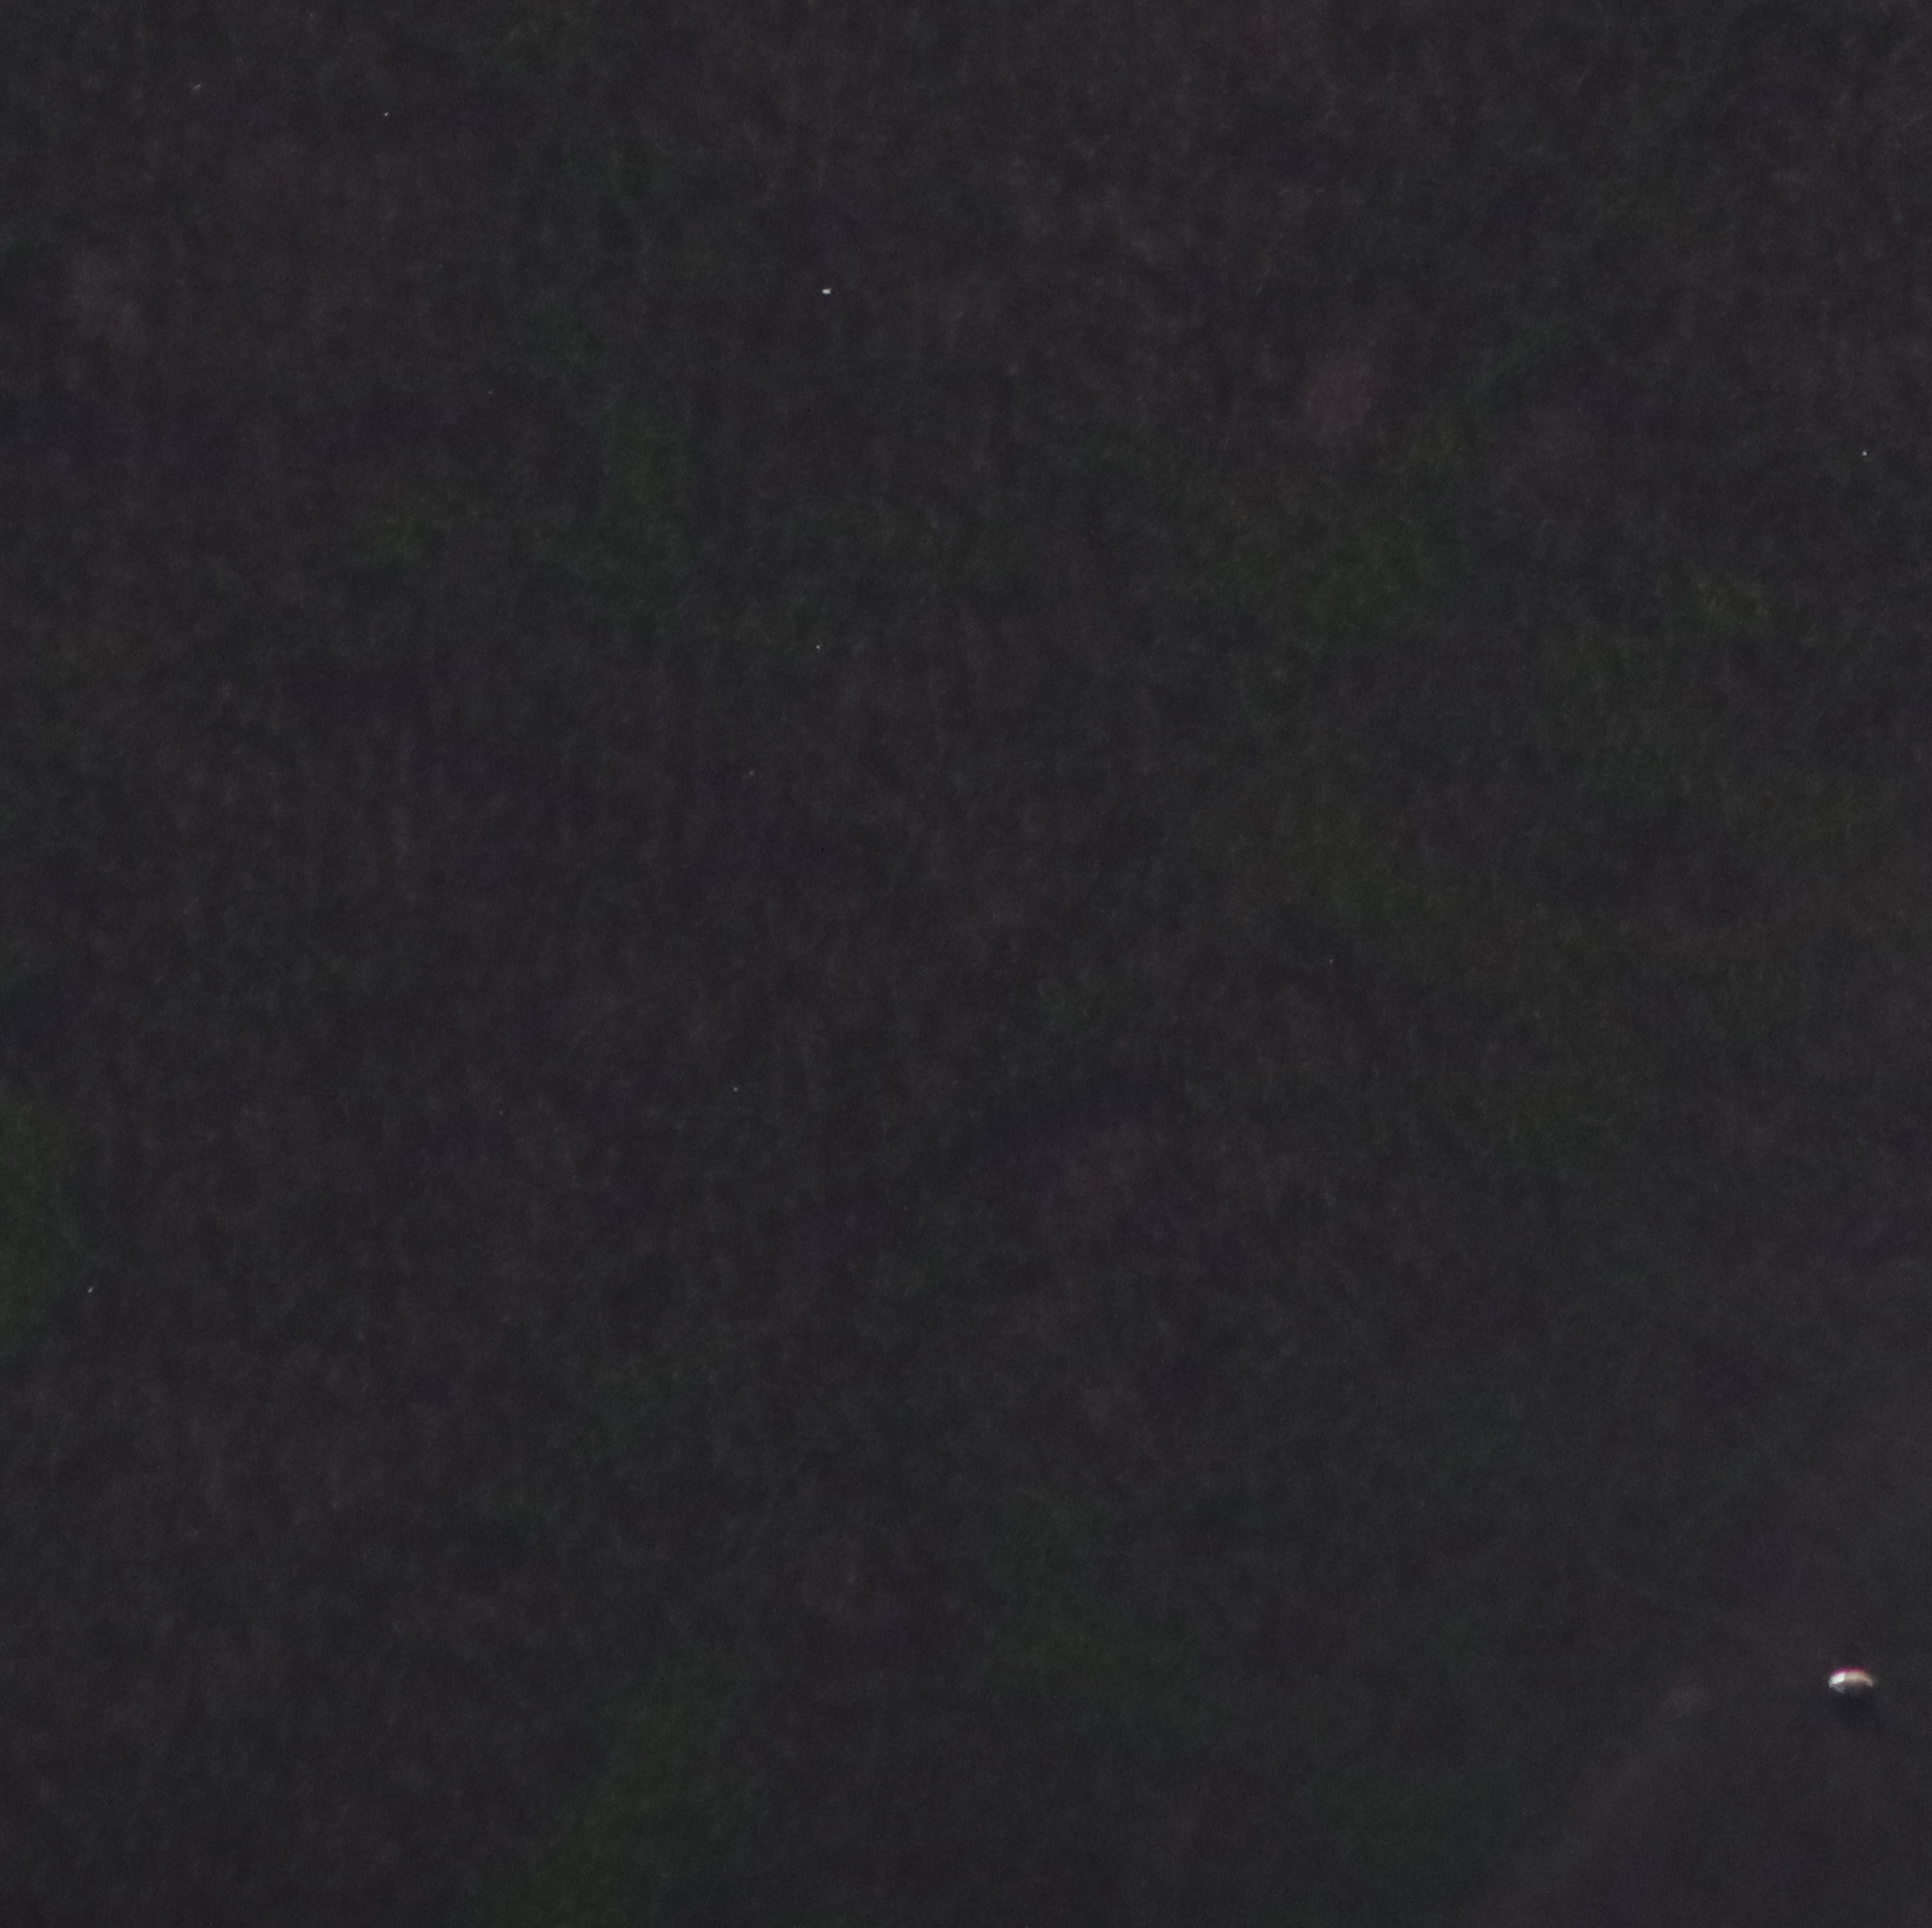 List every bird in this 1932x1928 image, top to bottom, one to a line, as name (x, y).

brant (1853, 1679)